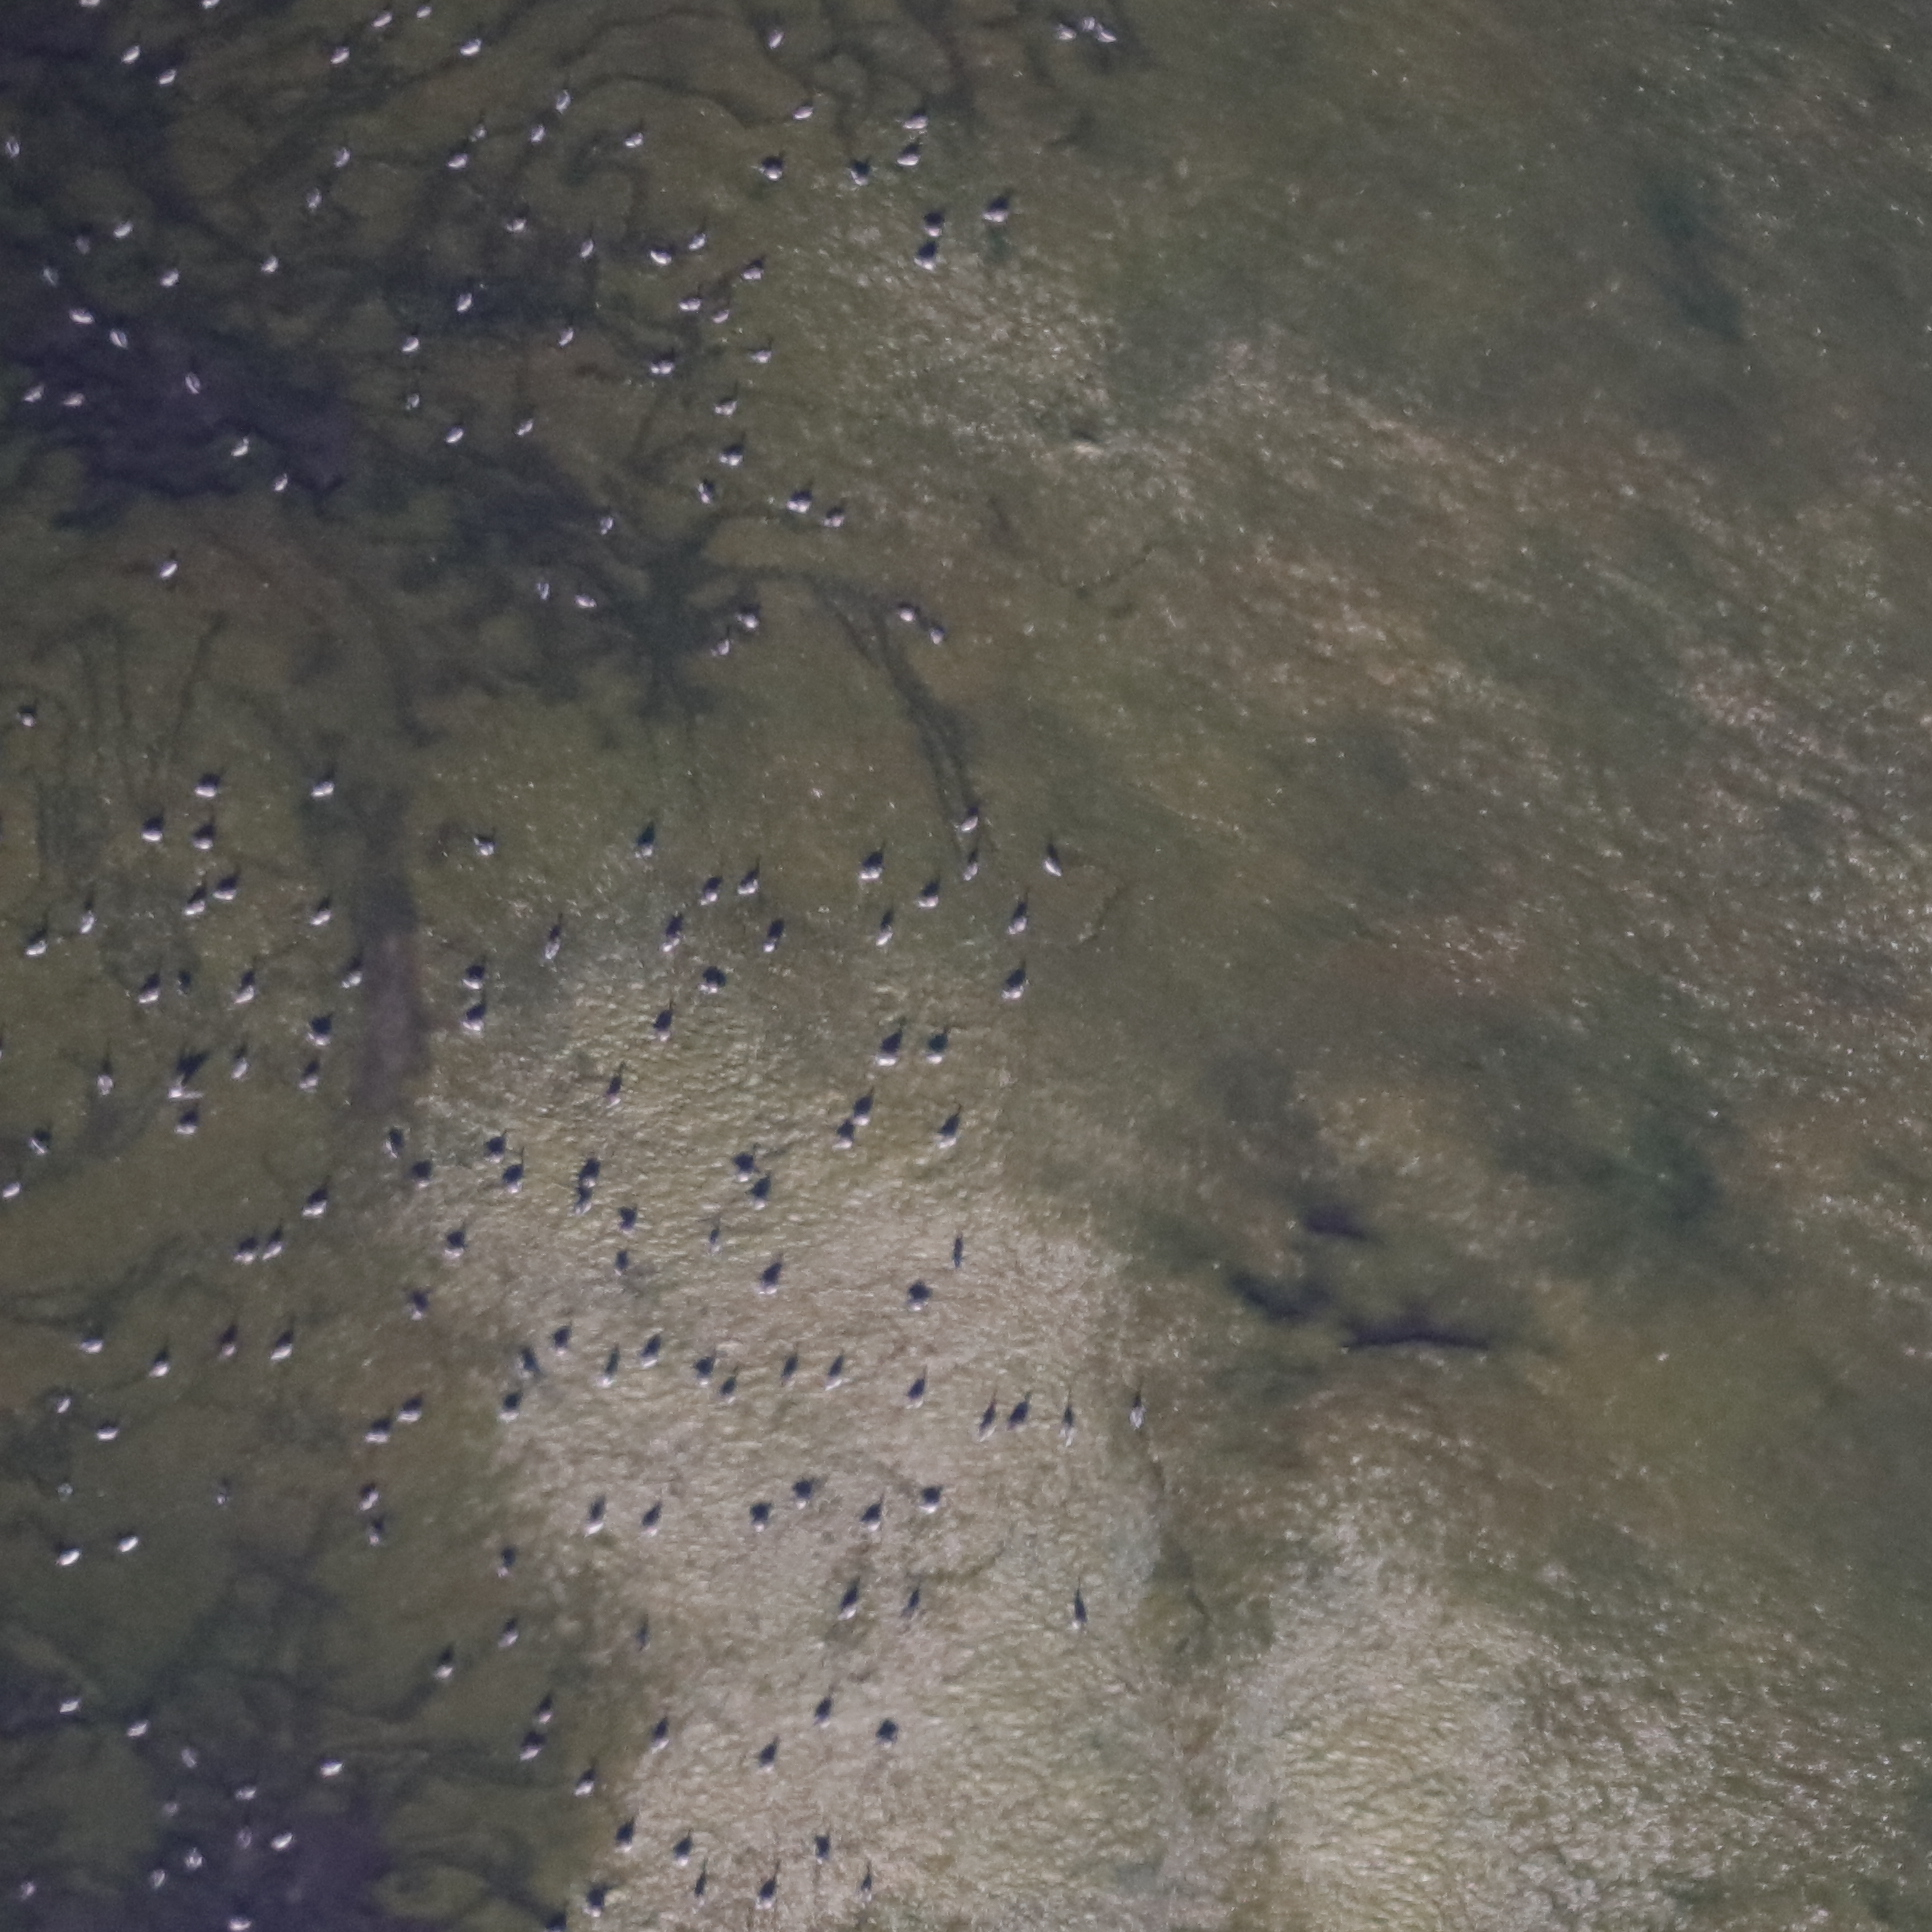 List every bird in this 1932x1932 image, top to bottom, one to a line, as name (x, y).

brant (429, 15)
brant (1092, 20)
brant (375, 21)
brant (1067, 35)
brant (774, 39)
brant (1106, 39)
brant (473, 50)
brant (338, 54)
brant (134, 61)
brant (166, 85)
brant (561, 100)
brant (812, 117)
brant (925, 120)
brant (485, 130)
brant (548, 136)
brant (636, 141)
brant (20, 149)
brant (914, 156)
brant (340, 158)
brant (455, 165)
brant (774, 167)
brant (862, 174)
brant (309, 193)
brant (999, 210)
brant (523, 229)
brant (934, 229)
brant (113, 233)
brant (693, 245)
brant (85, 248)
brant (591, 250)
brant (926, 258)
brant (652, 260)
brant (270, 262)
brant (748, 275)
brant (50, 279)
brant (178, 282)
brant (463, 306)
brant (683, 310)
brant (85, 314)
brant (721, 317)
brant (565, 340)
brant (122, 342)
brant (406, 350)
brant (761, 359)
brant (665, 366)
brant (194, 373)
brant (32, 394)
brant (413, 401)
brant (724, 409)
brant (75, 410)
brant (521, 430)
brant (446, 433)
brant (249, 440)
brant (733, 456)
brant (282, 475)
brant (704, 482)
brant (804, 506)
brant (602, 517)
brant (836, 526)
brant (168, 573)
brant (542, 592)
brant (582, 598)
brant (903, 613)
brant (749, 622)
brant (935, 635)
brant (726, 651)
brant (30, 726)
brant (325, 786)
brant (206, 793)
brant (969, 826)
brant (152, 834)
brant (203, 837)
brant (485, 847)
brant (648, 850)
brant (871, 866)
brant (1057, 870)
brant (967, 881)
brant (750, 887)
brant (233, 891)
brant (704, 901)
brant (927, 903)
brant (198, 909)
brant (321, 915)
brant (82, 925)
brant (1023, 925)
brant (885, 940)
brant (772, 941)
brant (660, 947)
brant (32, 948)
brant (553, 952)
brant (361, 976)
brant (477, 976)
brant (709, 986)
brant (186, 988)
brant (1022, 990)
brant (233, 991)
brant (152, 992)
brant (475, 1014)
brant (669, 1027)
brant (320, 1028)
brant (878, 1054)
brant (932, 1054)
brant (245, 1065)
brant (306, 1077)
brant (112, 1082)
brant (186, 1084)
brant (615, 1103)
brant (864, 1121)
brant (186, 1125)
brant (395, 1142)
brant (504, 1143)
brant (947, 1143)
brant (33, 1144)
brant (848, 1144)
brant (587, 1170)
brant (511, 1175)
brant (427, 1176)
brant (743, 1180)
brant (20, 1186)
brant (587, 1204)
brant (761, 1204)
brant (320, 1207)
brant (625, 1220)
brant (715, 1248)
brant (281, 1249)
brant (462, 1249)
brant (247, 1255)
brant (621, 1261)
brant (957, 1268)
brant (767, 1288)
brant (912, 1298)
brant (414, 1311)
brant (560, 1334)
brant (92, 1344)
brant (228, 1345)
brant (286, 1350)
brant (651, 1356)
brant (166, 1367)
brant (527, 1367)
brant (708, 1375)
brant (841, 1375)
brant (613, 1377)
brant (796, 1377)
brant (733, 1388)
brant (921, 1396)
brant (63, 1400)
brant (514, 1404)
brant (406, 1410)
brant (1137, 1418)
brant (984, 1424)
brant (111, 1429)
brant (1021, 1429)
brant (375, 1435)
brant (1062, 1436)
brant (66, 1490)
brant (221, 1494)
brant (368, 1496)
brant (932, 1500)
brant (801, 1503)
brant (878, 1522)
brant (665, 1523)
brant (756, 1528)
brant (592, 1529)
brant (375, 1538)
brant (134, 1543)
brant (70, 1561)
brant (510, 1563)
brant (851, 1611)
brant (908, 1616)
brant (1076, 1621)
brant (641, 1639)
brant (513, 1644)
brant (433, 1676)
brant (71, 1704)
brant (547, 1710)
brant (825, 1719)
brant (142, 1736)
brant (668, 1738)
brant (893, 1748)
brant (532, 1749)
brant (190, 1757)
brant (339, 1766)
brant (769, 1766)
brant (586, 1791)
brant (248, 1796)
brant (168, 1805)
brant (626, 1844)
brant (253, 1845)
brant (292, 1845)
brant (683, 1851)
brant (195, 1861)
brant (823, 1862)
brant (166, 1877)
brant (31, 1890)
brant (871, 1895)
brant (704, 1899)
brant (766, 1899)
brant (600, 1906)
brant (246, 1922)
brant (562, 1931)